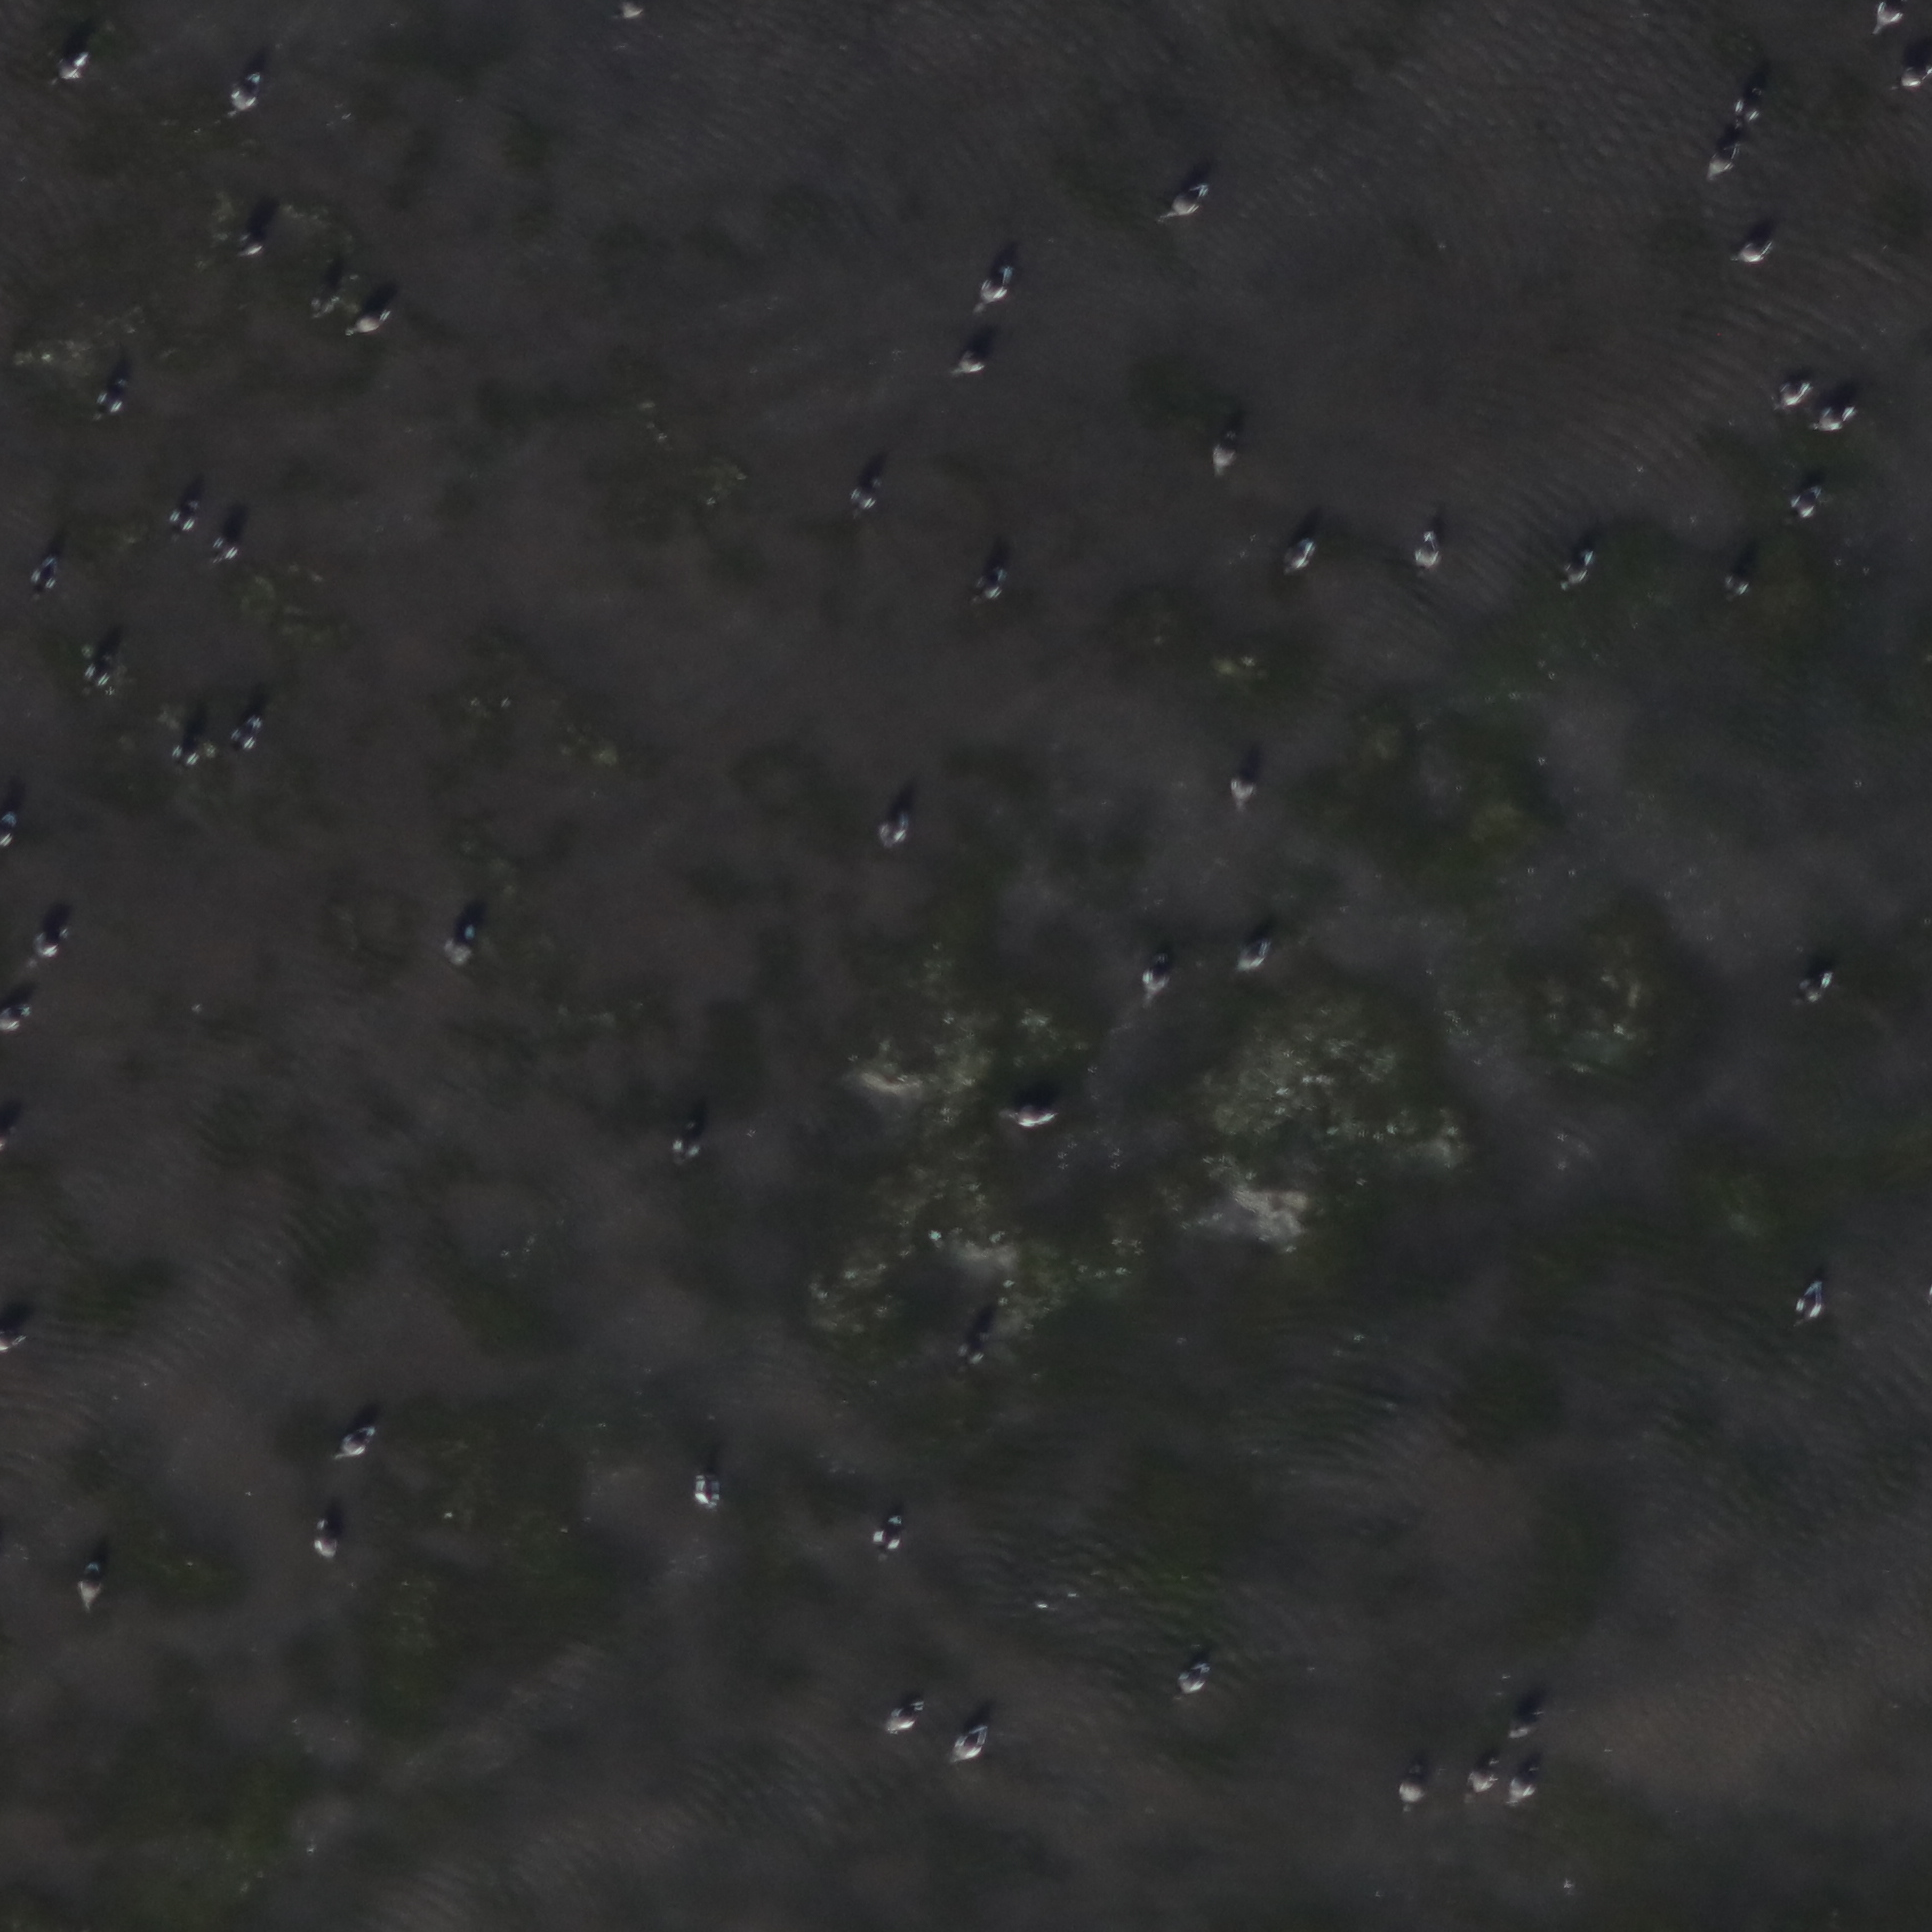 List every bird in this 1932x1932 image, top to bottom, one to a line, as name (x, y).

brant (635, 2)
brant (1889, 10)
brant (1913, 72)
brant (68, 74)
brant (238, 89)
brant (1747, 110)
brant (1720, 157)
brant (1189, 204)
brant (255, 250)
brant (1761, 260)
brant (995, 285)
brant (321, 304)
brant (373, 325)
brant (976, 353)
brant (1793, 393)
brant (112, 403)
brant (1837, 417)
brant (1223, 457)
brant (1806, 502)
brant (866, 503)
brant (184, 517)
brant (224, 542)
brant (1428, 551)
brant (1294, 556)
brant (1575, 569)
brant (44, 576)
brant (1737, 577)
brant (989, 580)
brant (103, 675)
brant (244, 735)
brant (193, 760)
brant (1247, 792)
brant (1, 830)
brant (893, 832)
brant (457, 946)
brant (53, 947)
brant (1250, 953)
brant (1160, 981)
brant (1813, 986)
brant (11, 1016)
brant (1032, 1116)
brant (686, 1157)
brant (1810, 1303)
brant (4, 1338)
brant (968, 1363)
brant (361, 1440)
brant (704, 1489)
brant (885, 1538)
brant (333, 1545)
brant (88, 1580)
brant (1192, 1679)
brant (899, 1716)
brant (1521, 1726)
brant (973, 1744)
brant (1481, 1775)
brant (1527, 1788)
brant (1422, 1791)